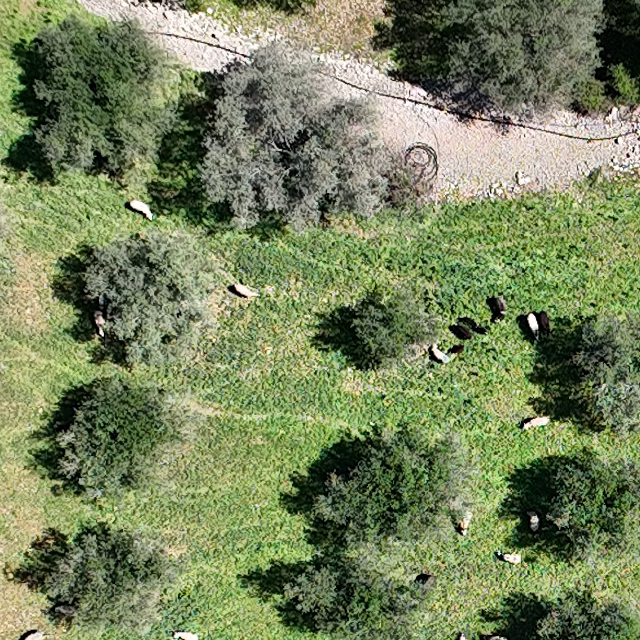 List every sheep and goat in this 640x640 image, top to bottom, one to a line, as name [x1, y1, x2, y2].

sheep [129, 200, 153, 220]
sheep [234, 282, 260, 297]
sheep [489, 297, 507, 322]
sheep [94, 310, 106, 337]
sheep [537, 310, 551, 335]
sheep [526, 312, 539, 341]
sheep [458, 317, 476, 328]
sheep [453, 323, 472, 340]
sheep [474, 326, 485, 335]
sheep [430, 343, 450, 361]
sheep [522, 415, 549, 431]
sheep [526, 510, 539, 533]
sheep [460, 511, 472, 536]
sheep [495, 551, 522, 564]
sheep [419, 576, 437, 596]
sheep [20, 631, 44, 639]
sheep [173, 632, 199, 639]
sheep [460, 633, 475, 639]